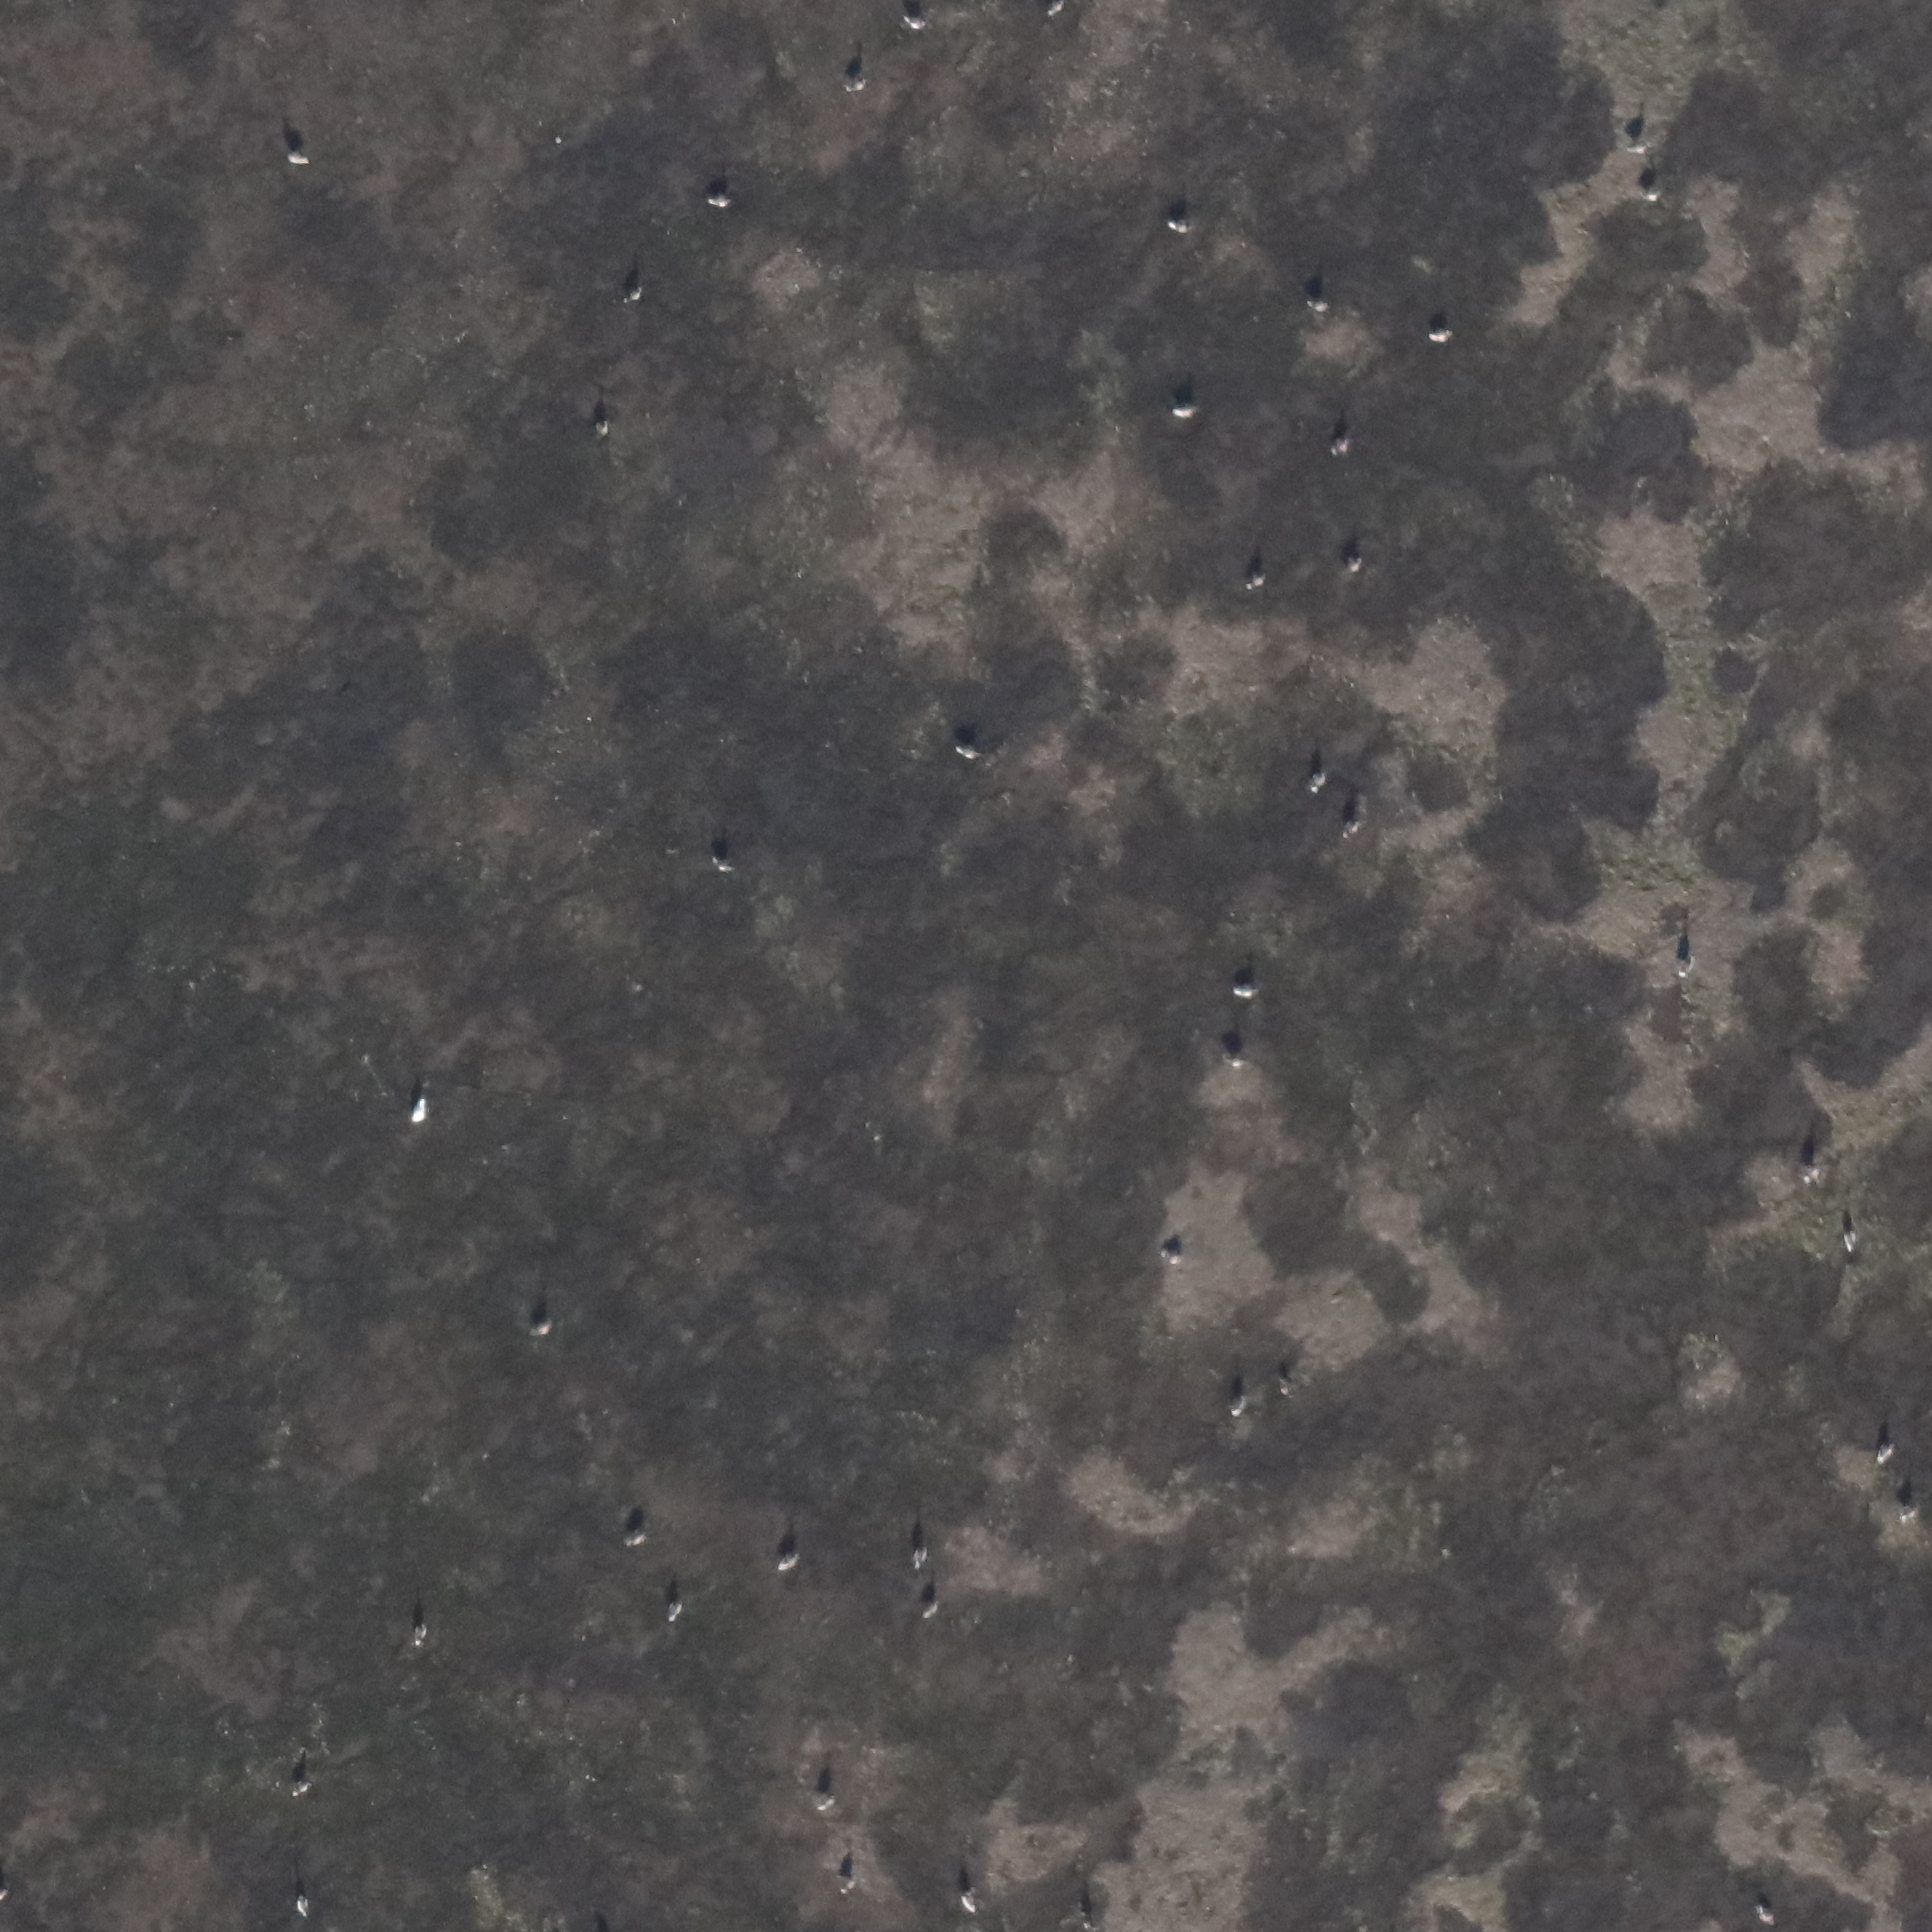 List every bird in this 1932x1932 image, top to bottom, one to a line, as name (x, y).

brant (1058, 5)
brant (916, 23)
brant (855, 85)
brant (1638, 148)
brant (297, 157)
brant (1651, 191)
brant (718, 201)
brant (1179, 225)
brant (632, 295)
brant (1317, 305)
brant (1440, 335)
brant (1186, 409)
brant (602, 429)
brant (1340, 445)
brant (1357, 561)
brant (1259, 578)
brant (968, 748)
brant (1318, 779)
brant (1353, 828)
brant (723, 864)
brant (1687, 964)
brant (1251, 991)
brant (1239, 1059)
gull (419, 1113)
brant (1812, 1173)
brant (1850, 1238)
brant (1176, 1254)
brant (543, 1328)
brant (1288, 1388)
brant (1242, 1405)
brant (1885, 1452)
brant (1909, 1512)
brant (636, 1536)
brant (921, 1554)
brant (786, 1563)
brant (932, 1608)
brant (673, 1610)
brant (420, 1633)
brant (301, 1788)
brant (829, 1801)
brant (850, 1886)
brant (968, 1900)
brant (304, 1902)
brant (1770, 1914)
brant (1089, 1923)